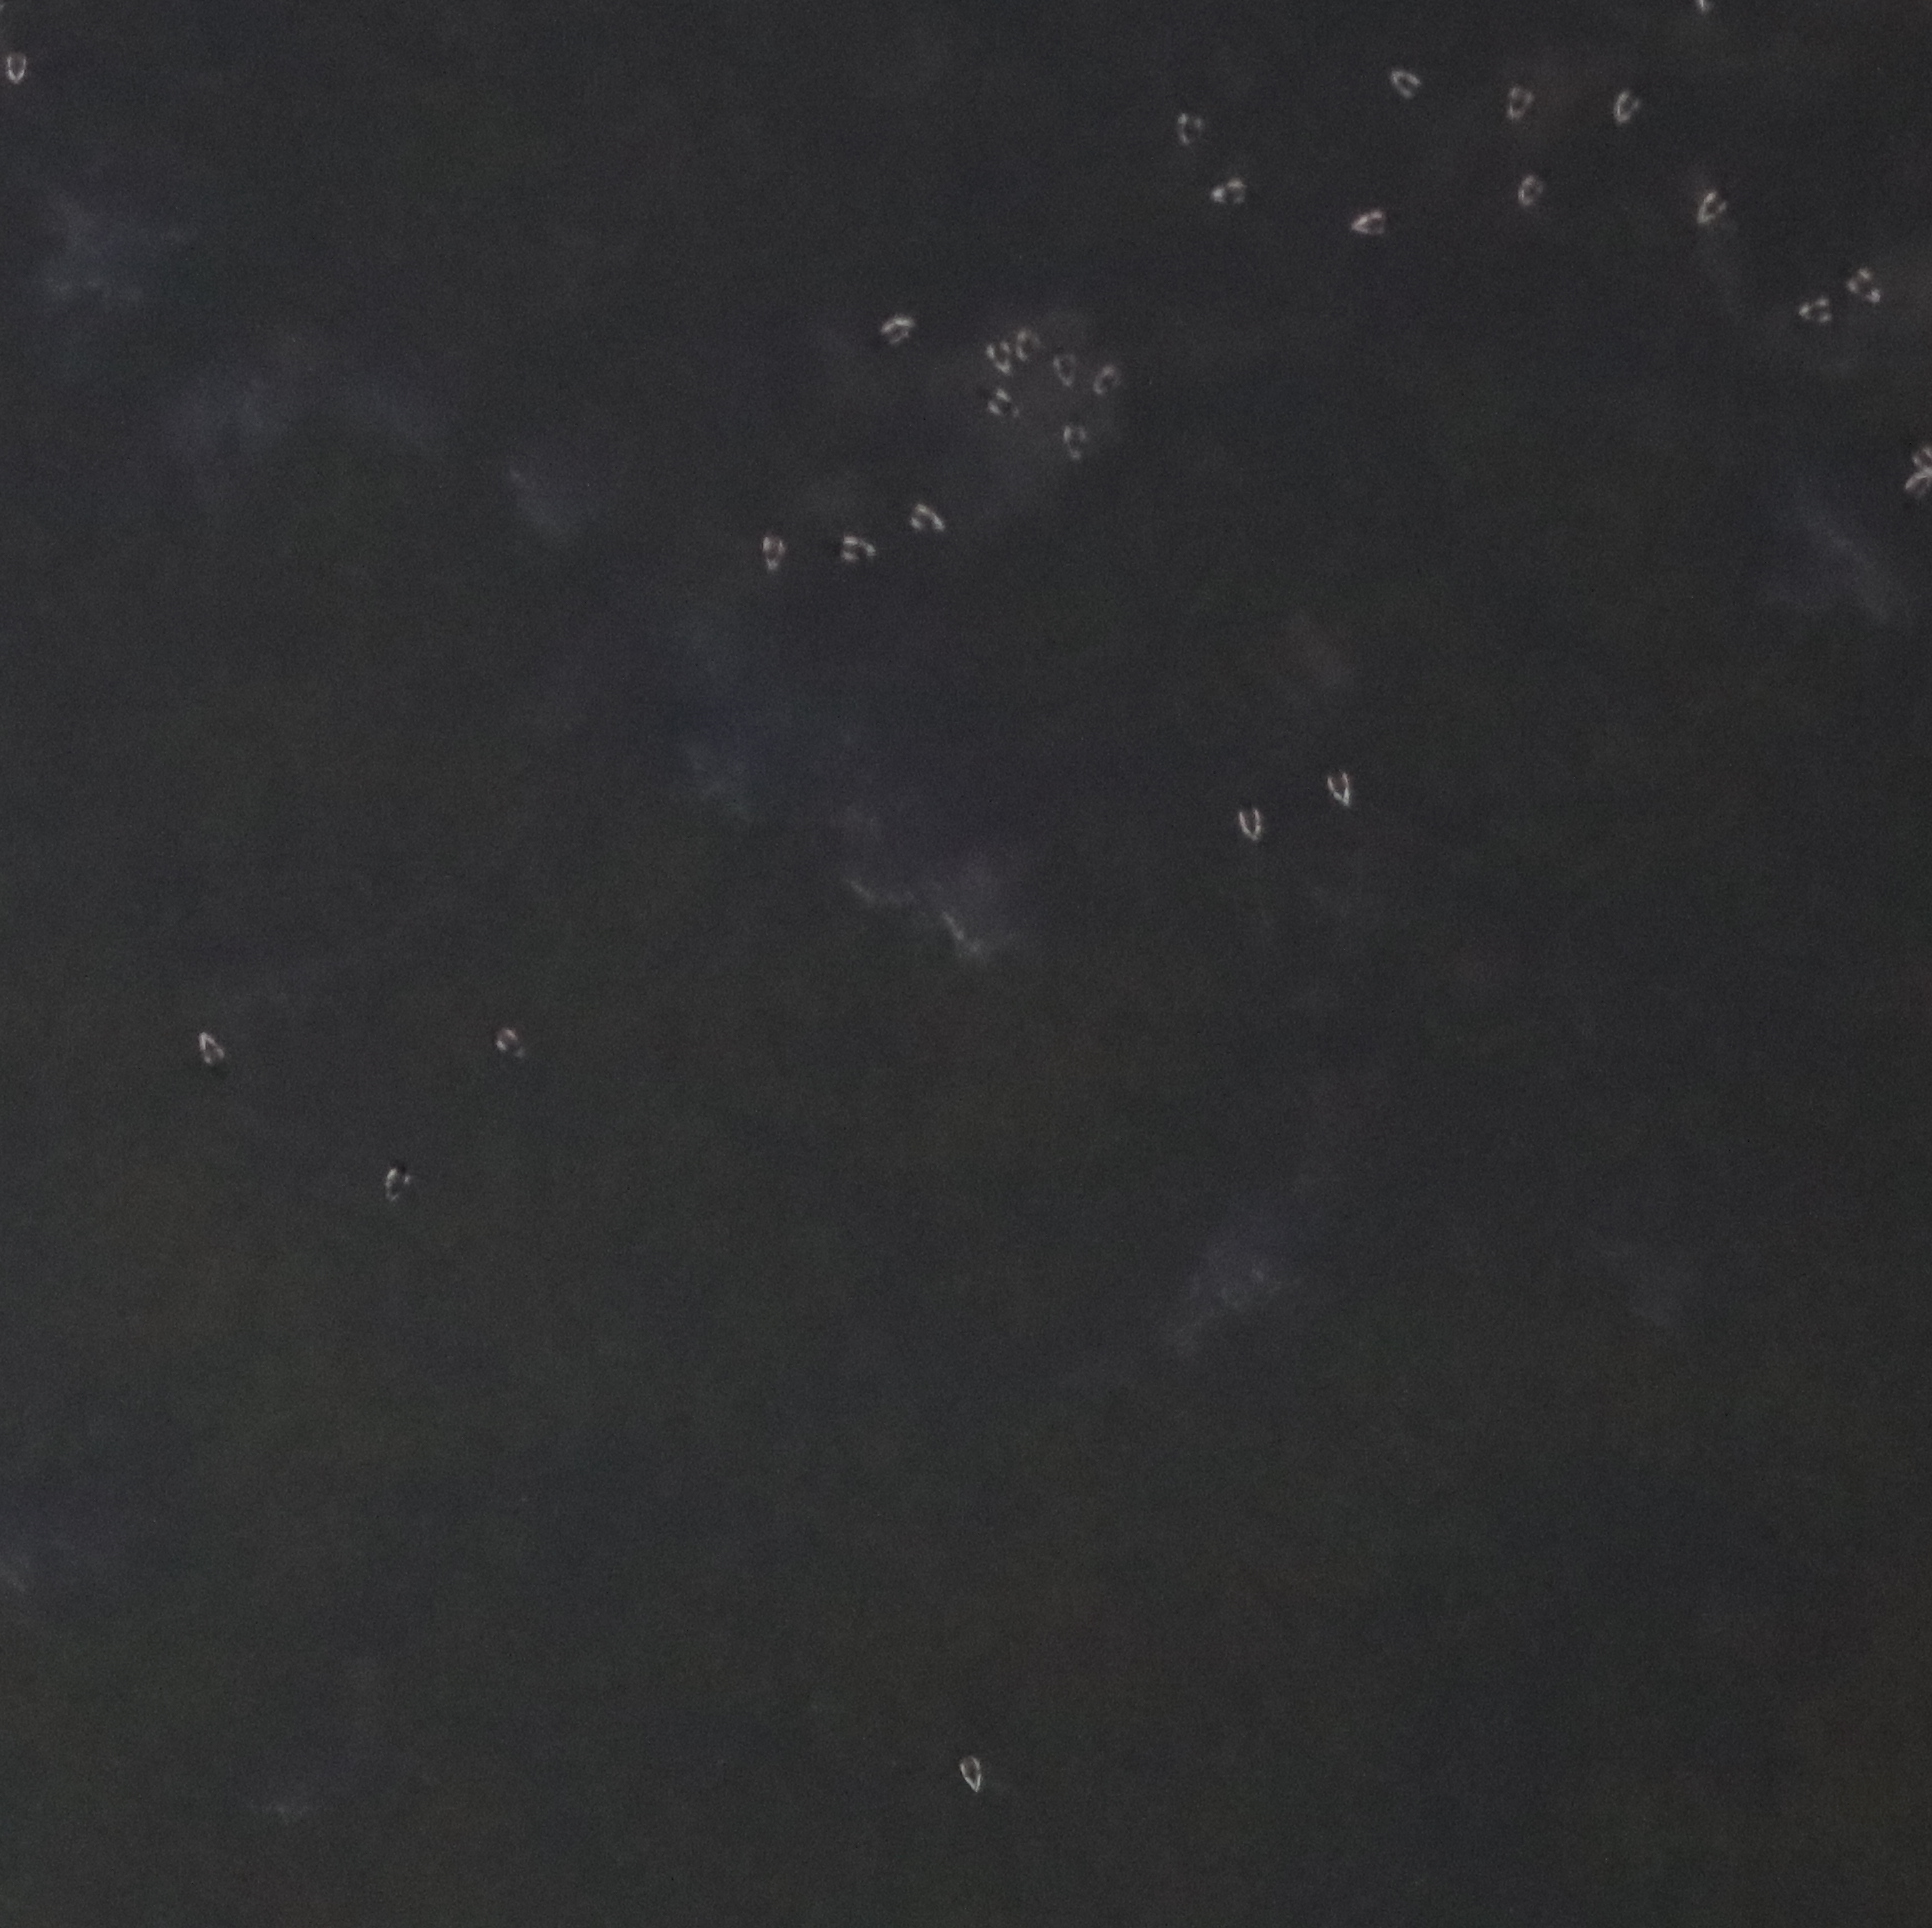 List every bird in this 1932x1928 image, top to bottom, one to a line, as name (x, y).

brant (18, 64)
brant (1409, 80)
brant (1521, 101)
brant (1627, 105)
brant (1188, 130)
brant (1531, 191)
brant (1232, 192)
brant (1713, 208)
brant (1373, 222)
brant (1863, 286)
brant (1816, 313)
brant (894, 335)
brant (1026, 346)
brant (1003, 359)
brant (1068, 367)
brant (1109, 381)
brant (997, 400)
brant (1073, 443)
brant (1921, 476)
brant (928, 521)
brant (849, 550)
brant (775, 553)
brant (1340, 785)
brant (1252, 821)
brant (511, 1043)
brant (213, 1052)
brant (399, 1183)
brant (971, 1770)